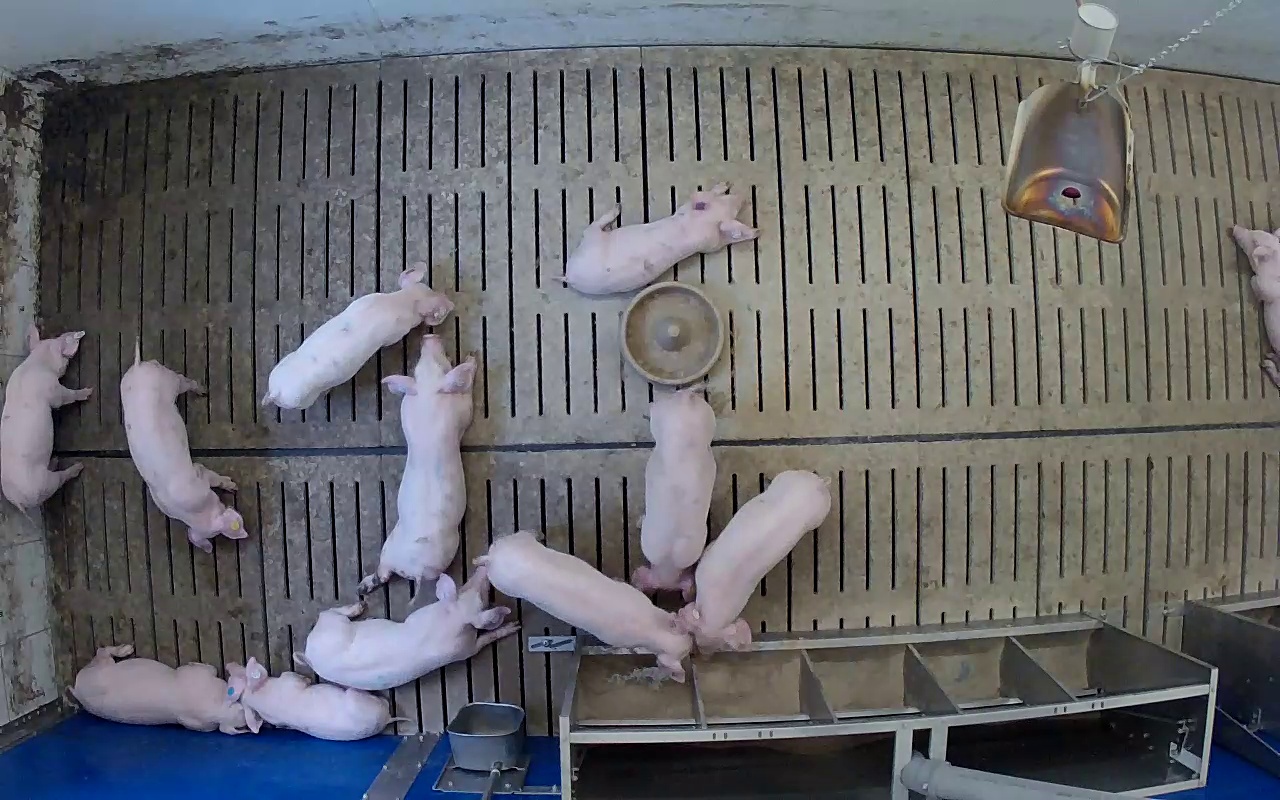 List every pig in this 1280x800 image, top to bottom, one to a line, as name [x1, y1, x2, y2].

pig [549, 180, 761, 298]
pig [1228, 224, 1278, 393]
pig [261, 263, 455, 411]
pig [1, 323, 95, 535]
pig [117, 335, 250, 555]
pig [355, 335, 478, 602]
pig [632, 381, 718, 604]
pig [677, 469, 835, 660]
pig [470, 528, 702, 685]
pig [291, 565, 521, 690]
pig [64, 644, 248, 737]
pig [226, 654, 412, 742]